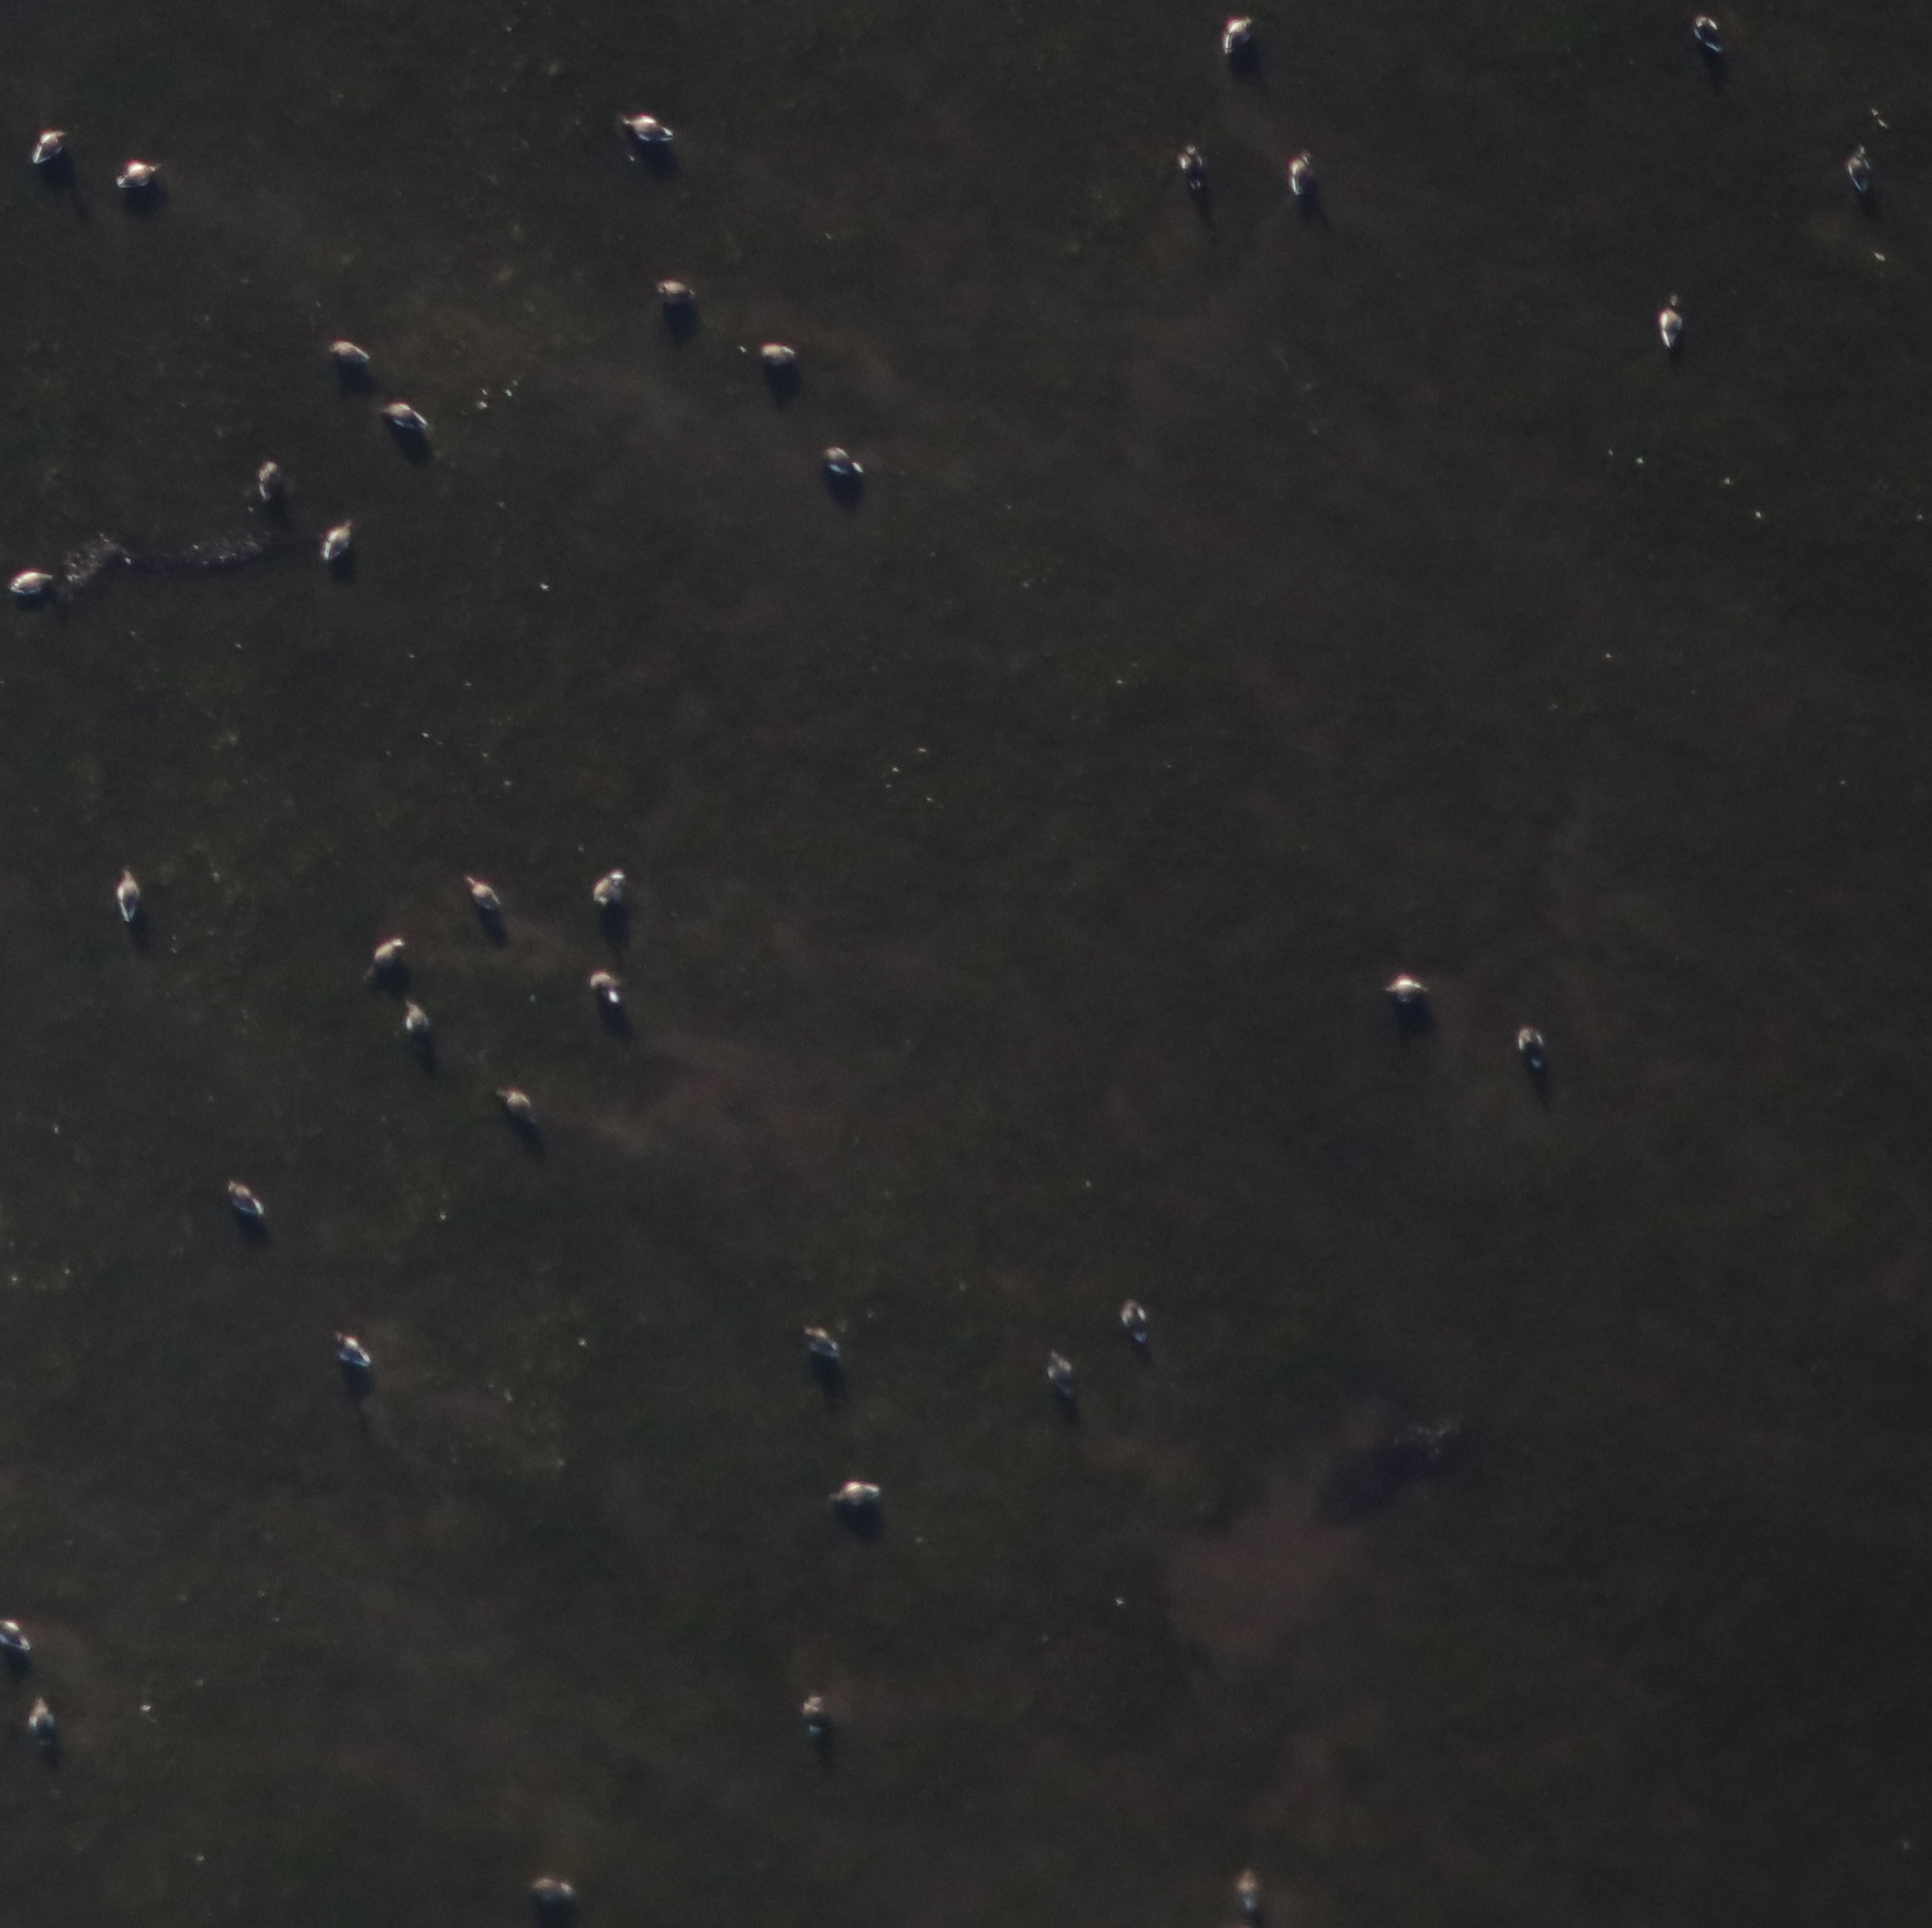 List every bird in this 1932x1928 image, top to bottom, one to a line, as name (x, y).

brant (1708, 35)
brant (1237, 36)
brant (646, 129)
brant (53, 147)
brant (1195, 160)
brant (1860, 168)
brant (1303, 174)
brant (139, 177)
brant (674, 292)
brant (1671, 324)
brant (348, 354)
brant (776, 355)
brant (402, 416)
brant (841, 461)
brant (271, 479)
brant (338, 541)
brant (33, 584)
brant (610, 890)
brant (128, 896)
brant (482, 897)
brant (388, 956)
brant (607, 986)
brant (1405, 992)
brant (416, 1016)
brant (1533, 1045)
brant (517, 1110)
brant (244, 1200)
brant (1135, 1319)
brant (821, 1343)
brant (350, 1351)
brant (1060, 1373)
brant (858, 1497)
brant (12, 1636)
brant (41, 1718)
brant (811, 1723)
brant (1252, 1887)
brant (552, 1894)